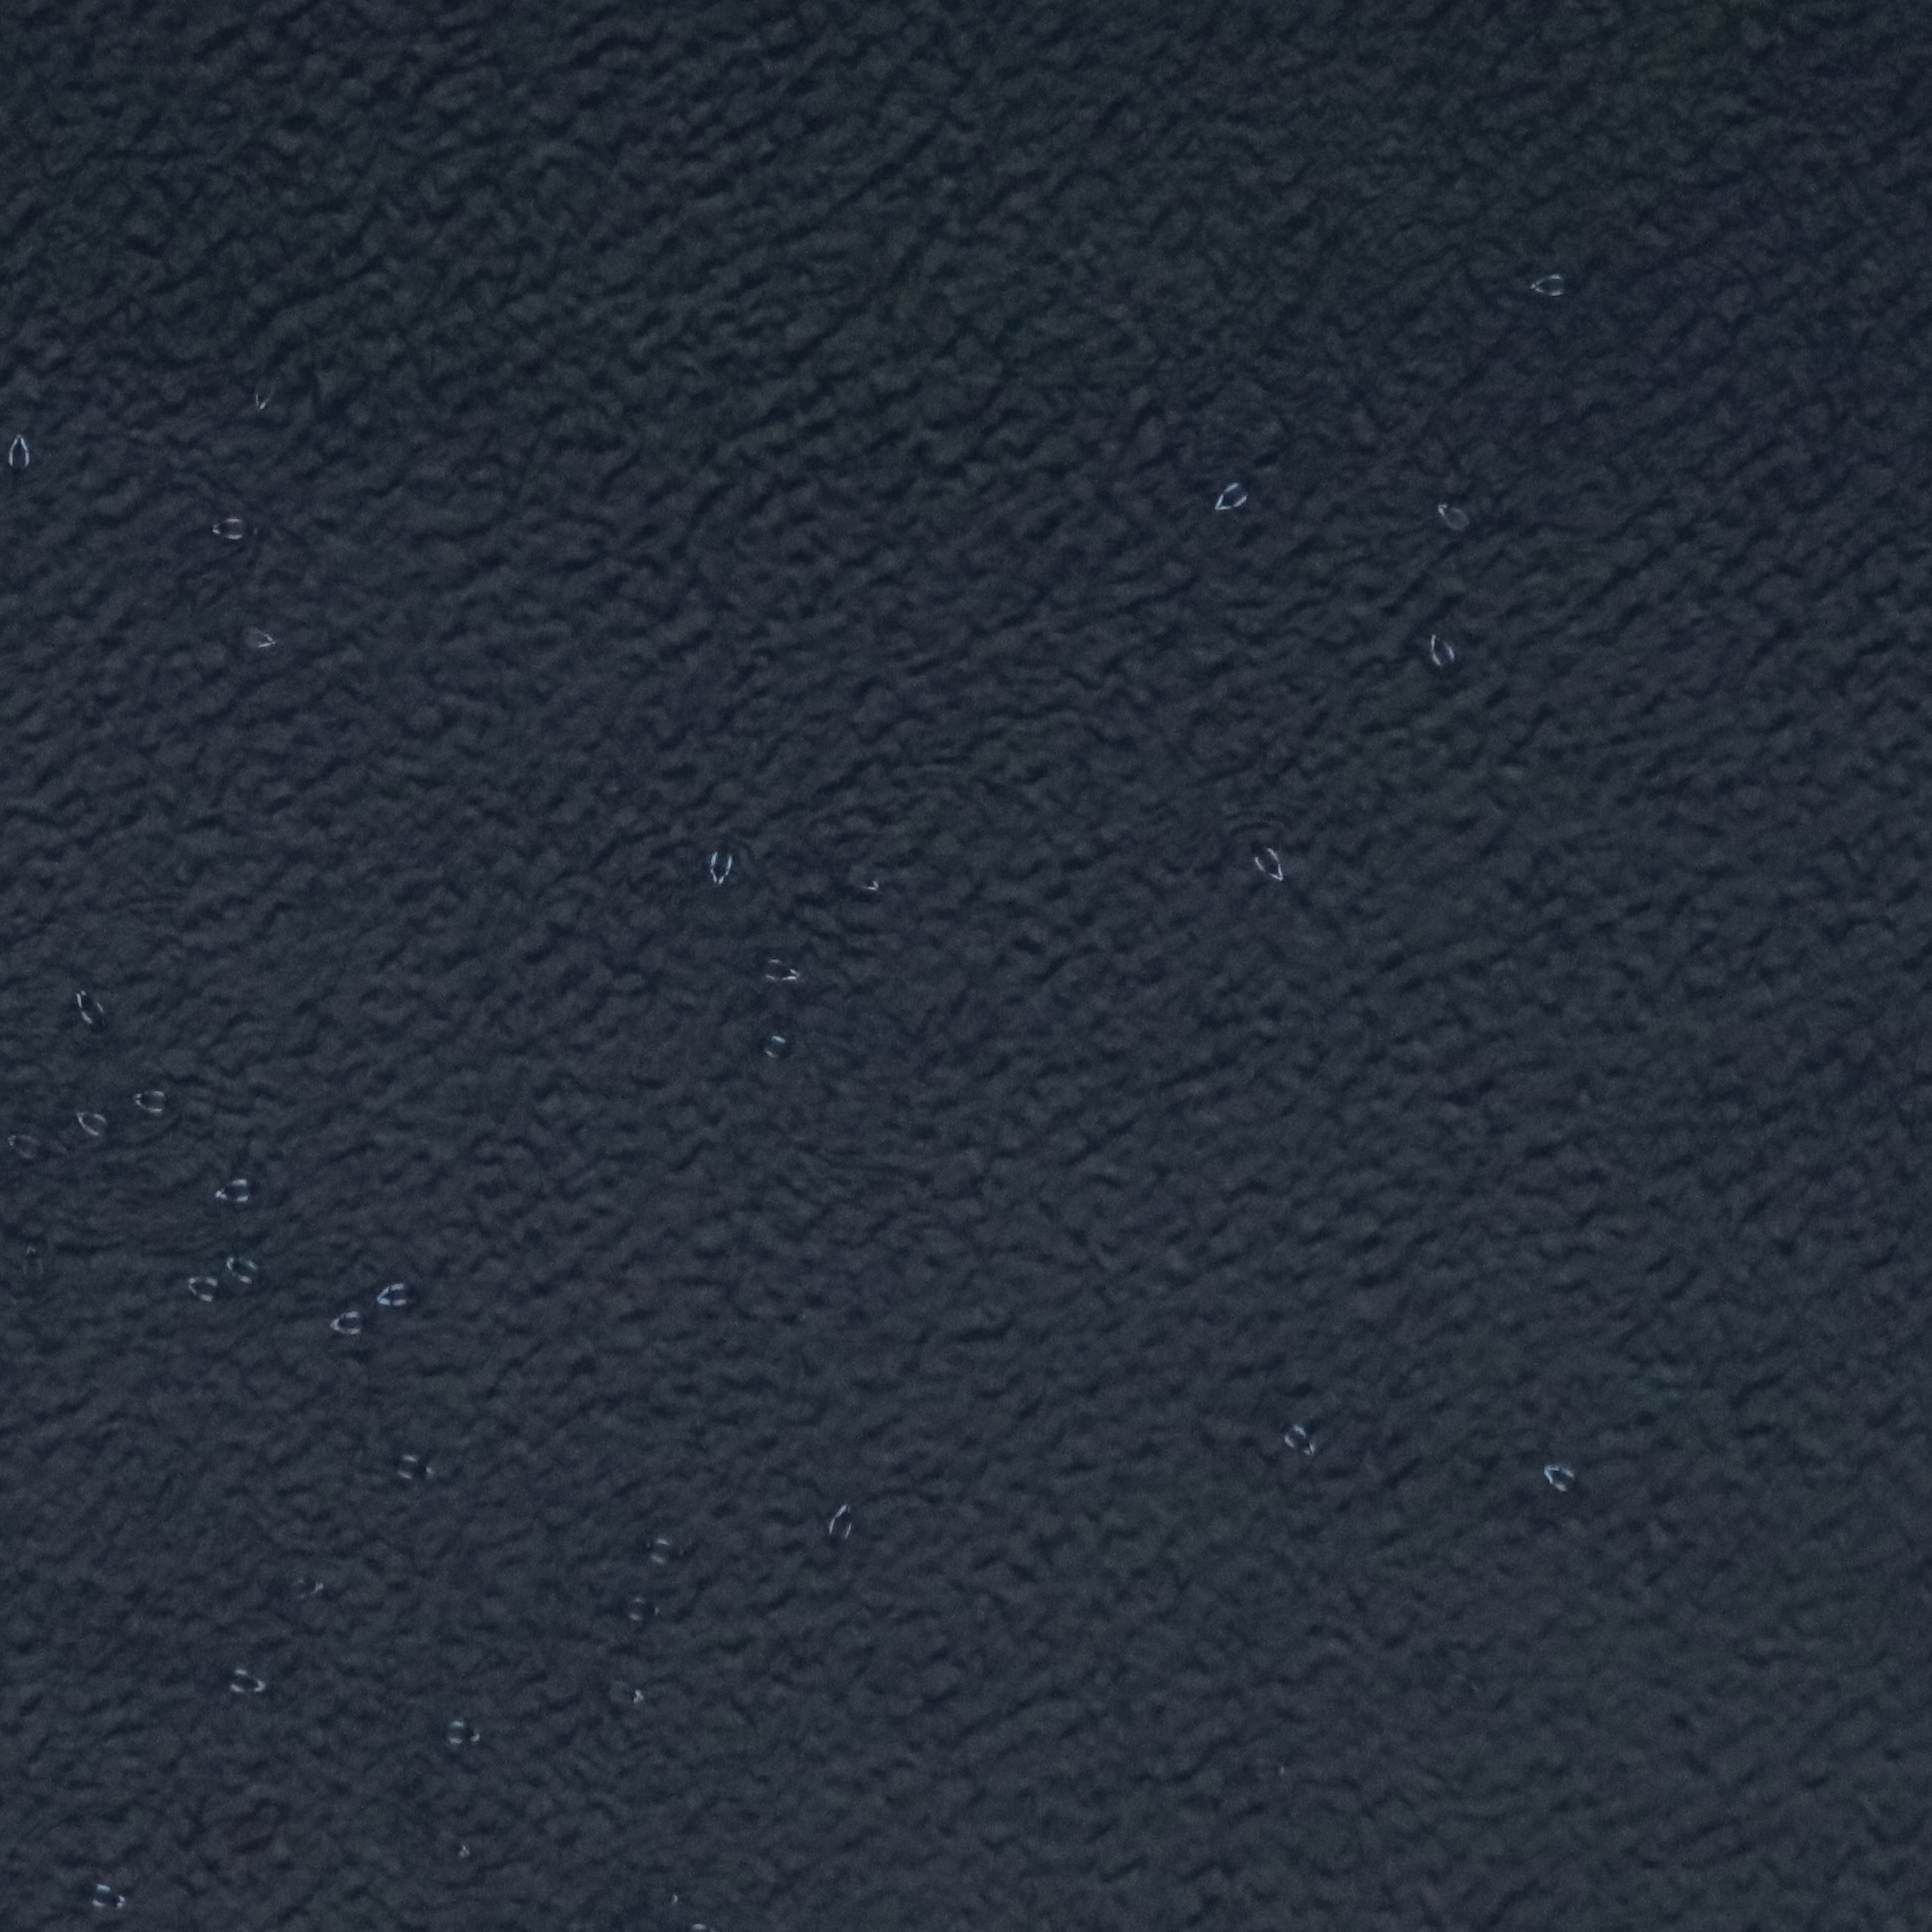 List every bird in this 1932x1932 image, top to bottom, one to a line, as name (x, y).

brant (1553, 285)
brant (263, 389)
brant (18, 456)
brant (1233, 496)
brant (1453, 517)
brant (233, 527)
brant (254, 638)
brant (1441, 654)
brant (1269, 861)
brant (722, 865)
brant (860, 874)
brant (780, 967)
brant (91, 1008)
brant (775, 1048)
brant (152, 1101)
brant (96, 1122)
brant (25, 1144)
brant (237, 1192)
brant (31, 1267)
brant (243, 1267)
brant (202, 1285)
brant (398, 1295)
brant (351, 1322)
brant (1297, 1439)
brant (415, 1466)
brant (1563, 1479)
brant (842, 1525)
brant (664, 1549)
brant (305, 1586)
brant (640, 1606)
brant (247, 1680)
brant (626, 1692)
brant (459, 1734)
brant (107, 1898)